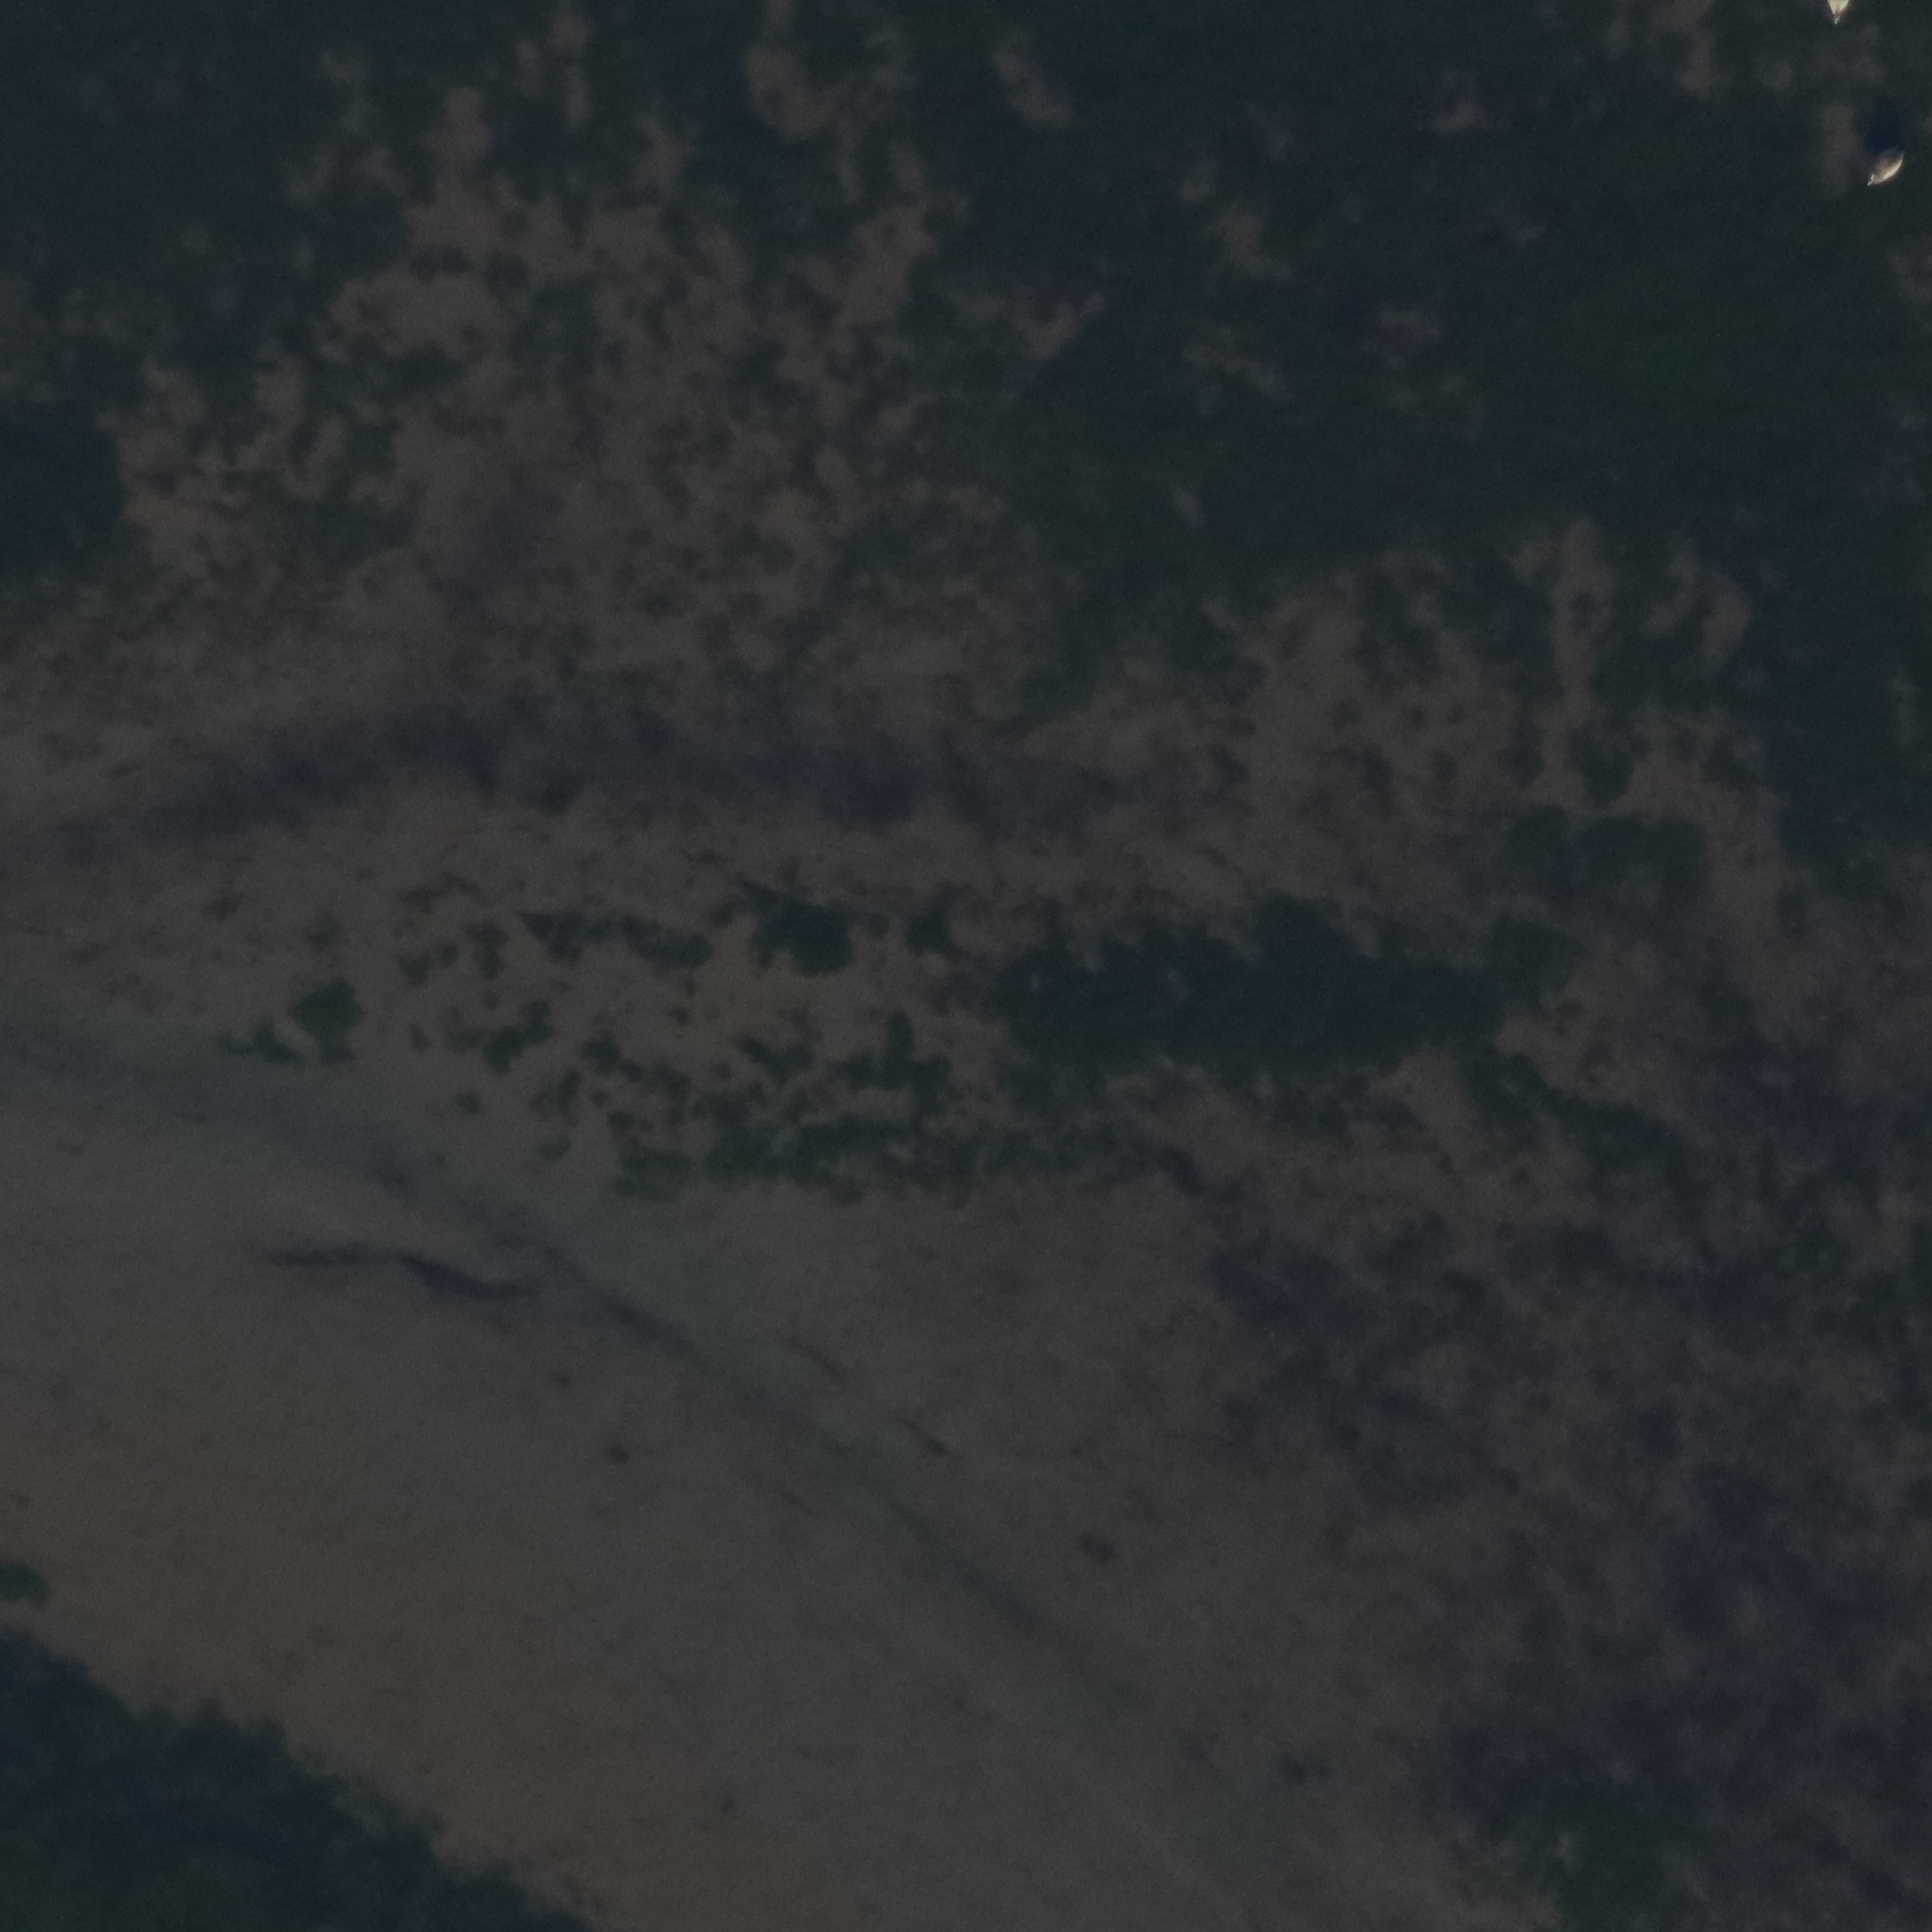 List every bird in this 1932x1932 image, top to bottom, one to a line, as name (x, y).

Canada goose (1885, 165)